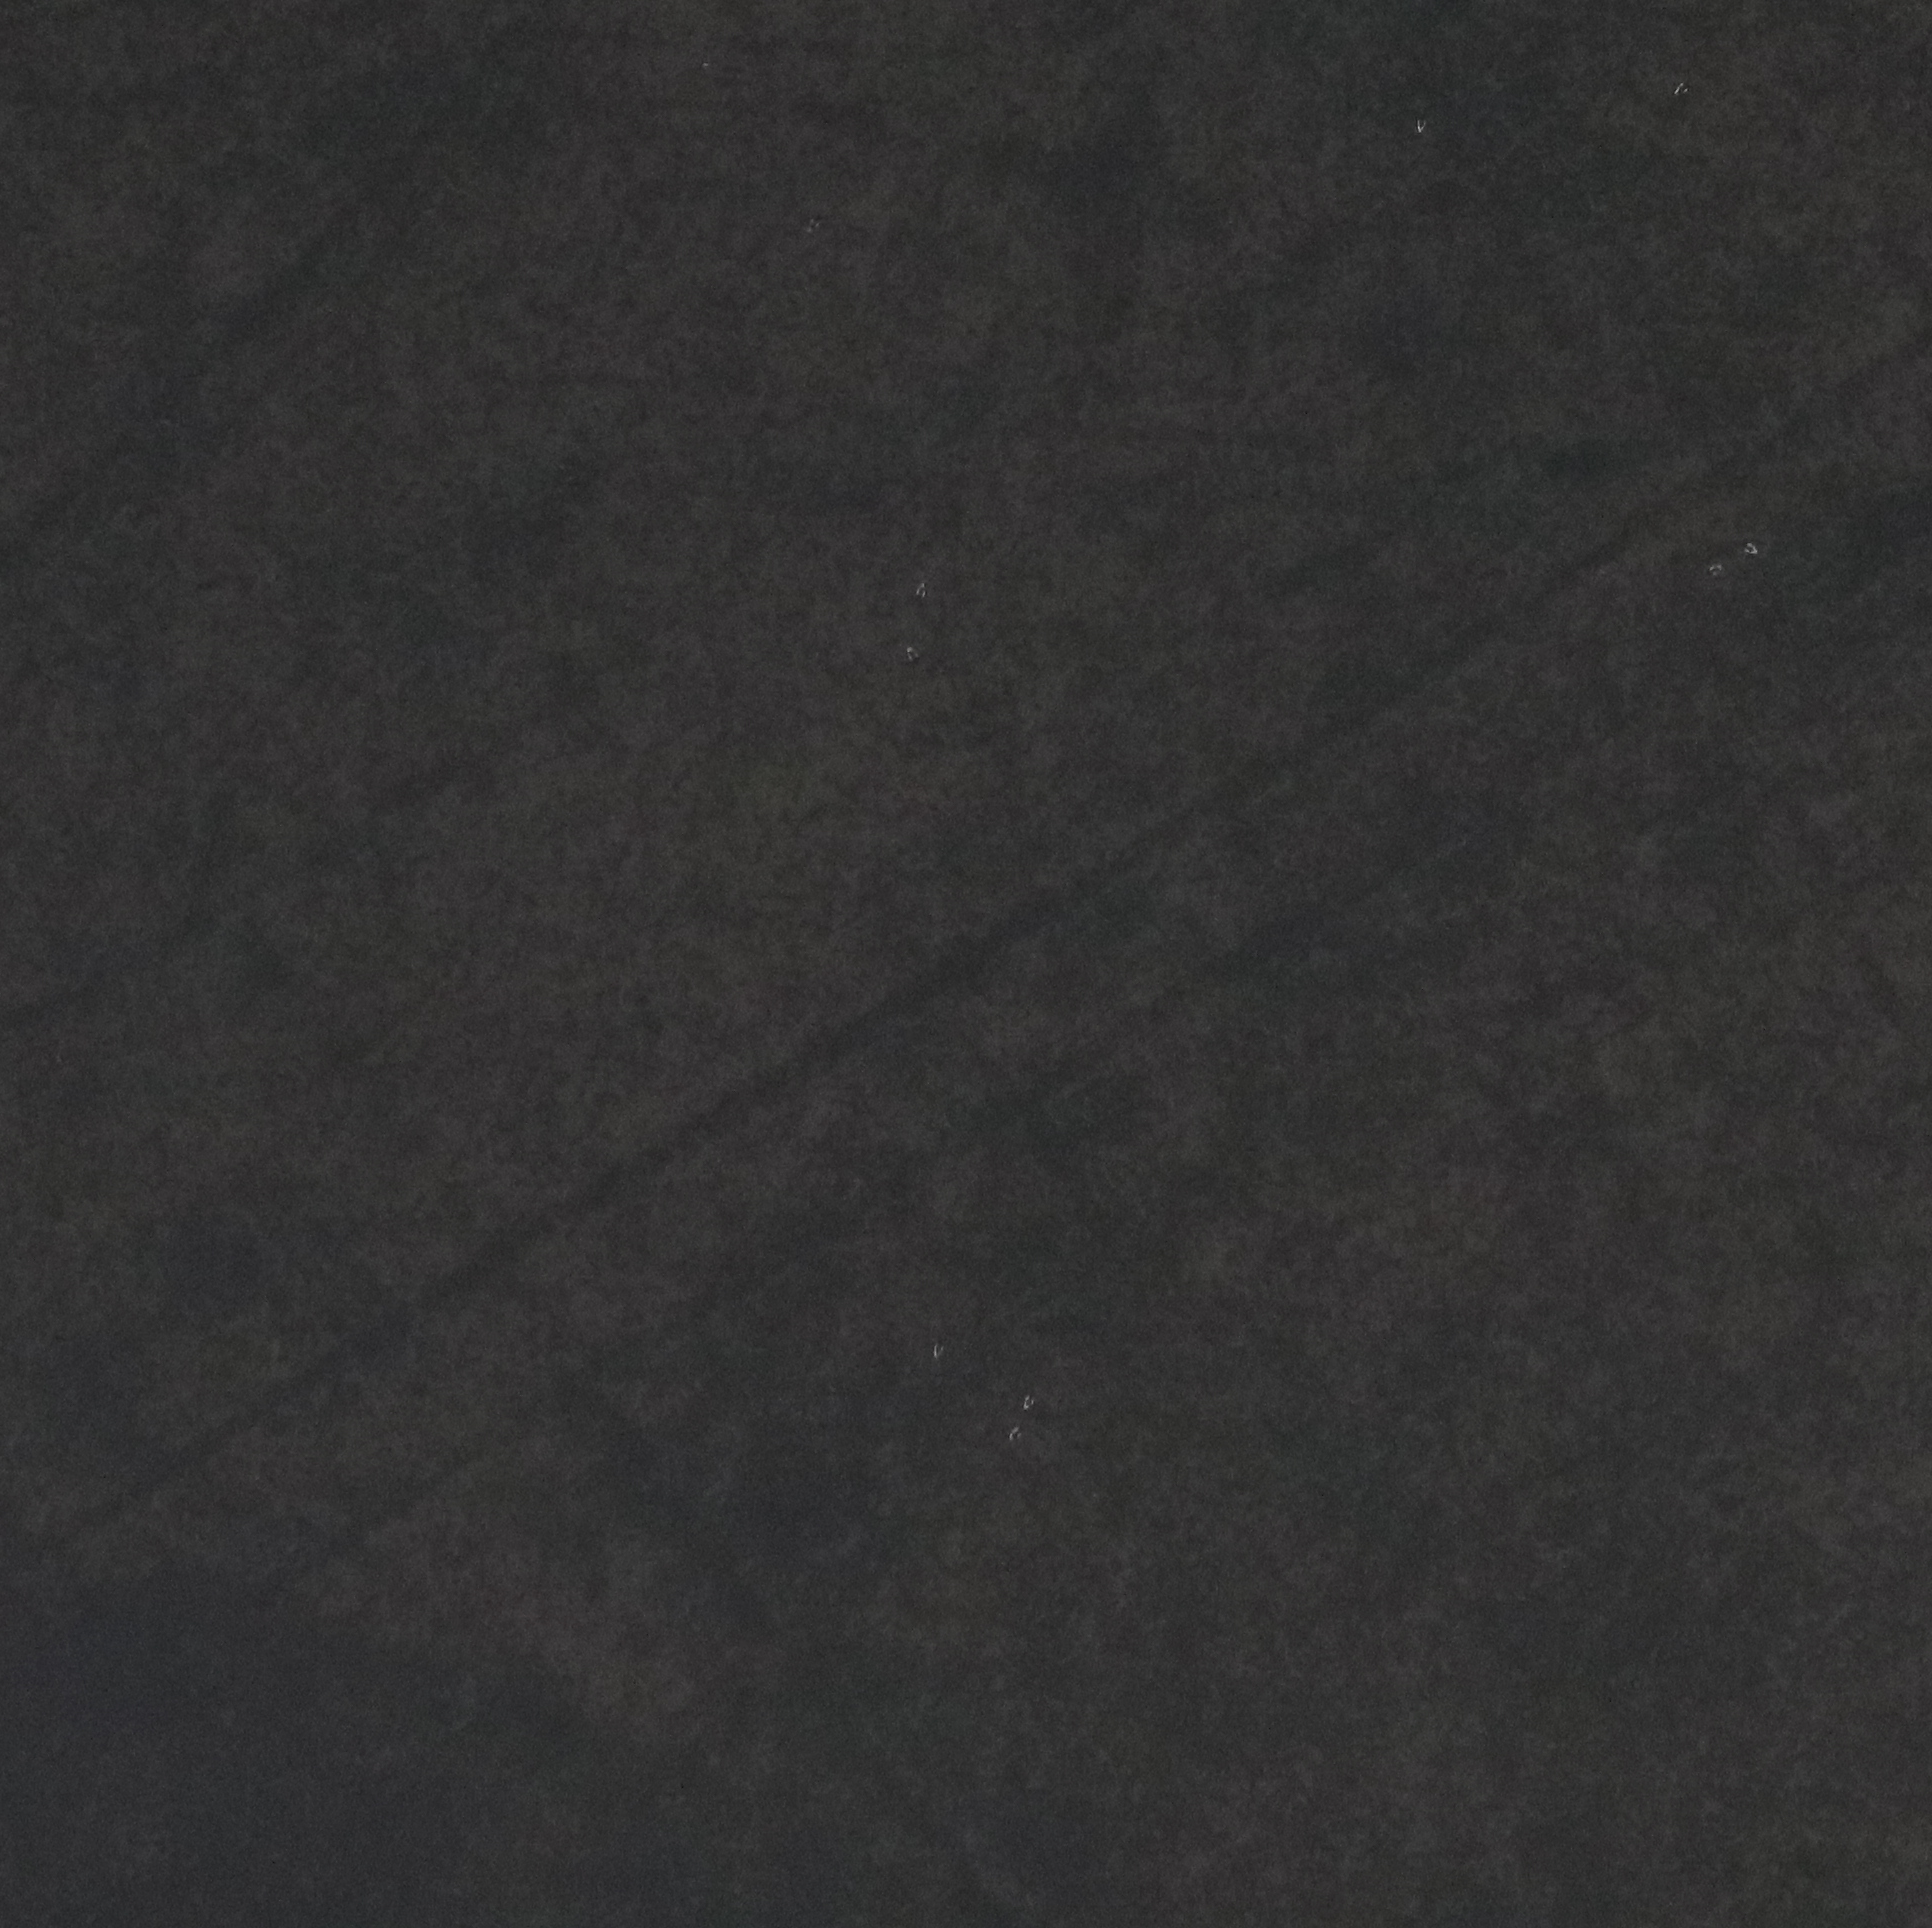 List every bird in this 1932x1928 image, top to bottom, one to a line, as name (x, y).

brant (1682, 87)
brant (1417, 128)
brant (814, 226)
brant (1750, 546)
brant (1714, 571)
brant (923, 593)
brant (910, 653)
brant (937, 1347)
brant (1026, 1404)
brant (1013, 1434)